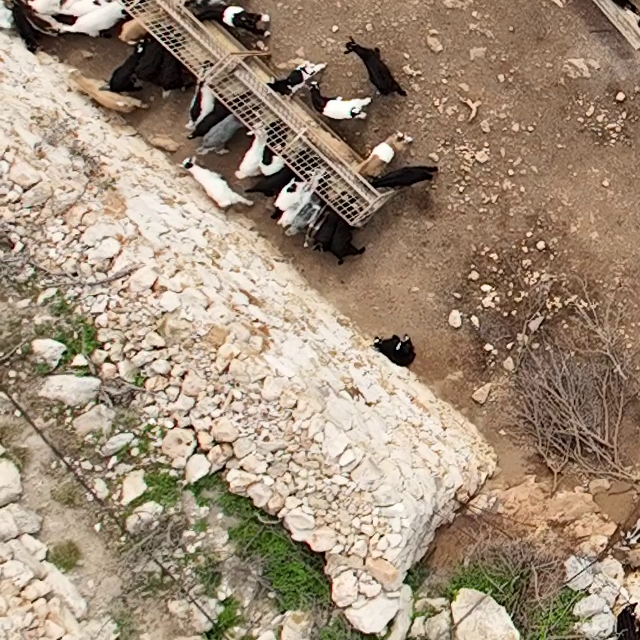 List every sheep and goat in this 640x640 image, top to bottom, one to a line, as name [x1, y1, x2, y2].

goat [3, 0, 51, 52]
goat [10, 0, 60, 37]
goat [28, 0, 60, 13]
goat [58, 0, 129, 34]
goat [59, 0, 96, 7]
goat [64, 0, 114, 20]
goat [185, 0, 251, 7]
goat [565, 0, 639, 13]
goat [120, 5, 162, 45]
goat [189, 7, 269, 37]
goat [139, 26, 170, 82]
goat [161, 32, 182, 99]
goat [107, 37, 143, 90]
goat [343, 40, 408, 97]
goat [183, 61, 215, 127]
goat [269, 61, 327, 101]
goat [66, 71, 148, 113]
goat [307, 81, 371, 119]
goat [188, 90, 250, 137]
goat [193, 103, 257, 153]
goat [233, 123, 268, 176]
goat [258, 124, 286, 173]
goat [354, 130, 414, 180]
goat [244, 147, 313, 197]
goat [179, 156, 253, 211]
goat [367, 166, 437, 189]
goat [280, 168, 323, 227]
goat [270, 169, 313, 218]
goat [286, 191, 326, 234]
goat [305, 192, 336, 246]
goat [313, 197, 351, 253]
goat [332, 206, 364, 264]
goat [369, 333, 416, 367]
goat [620, 484, 639, 540]
goat [614, 601, 639, 639]